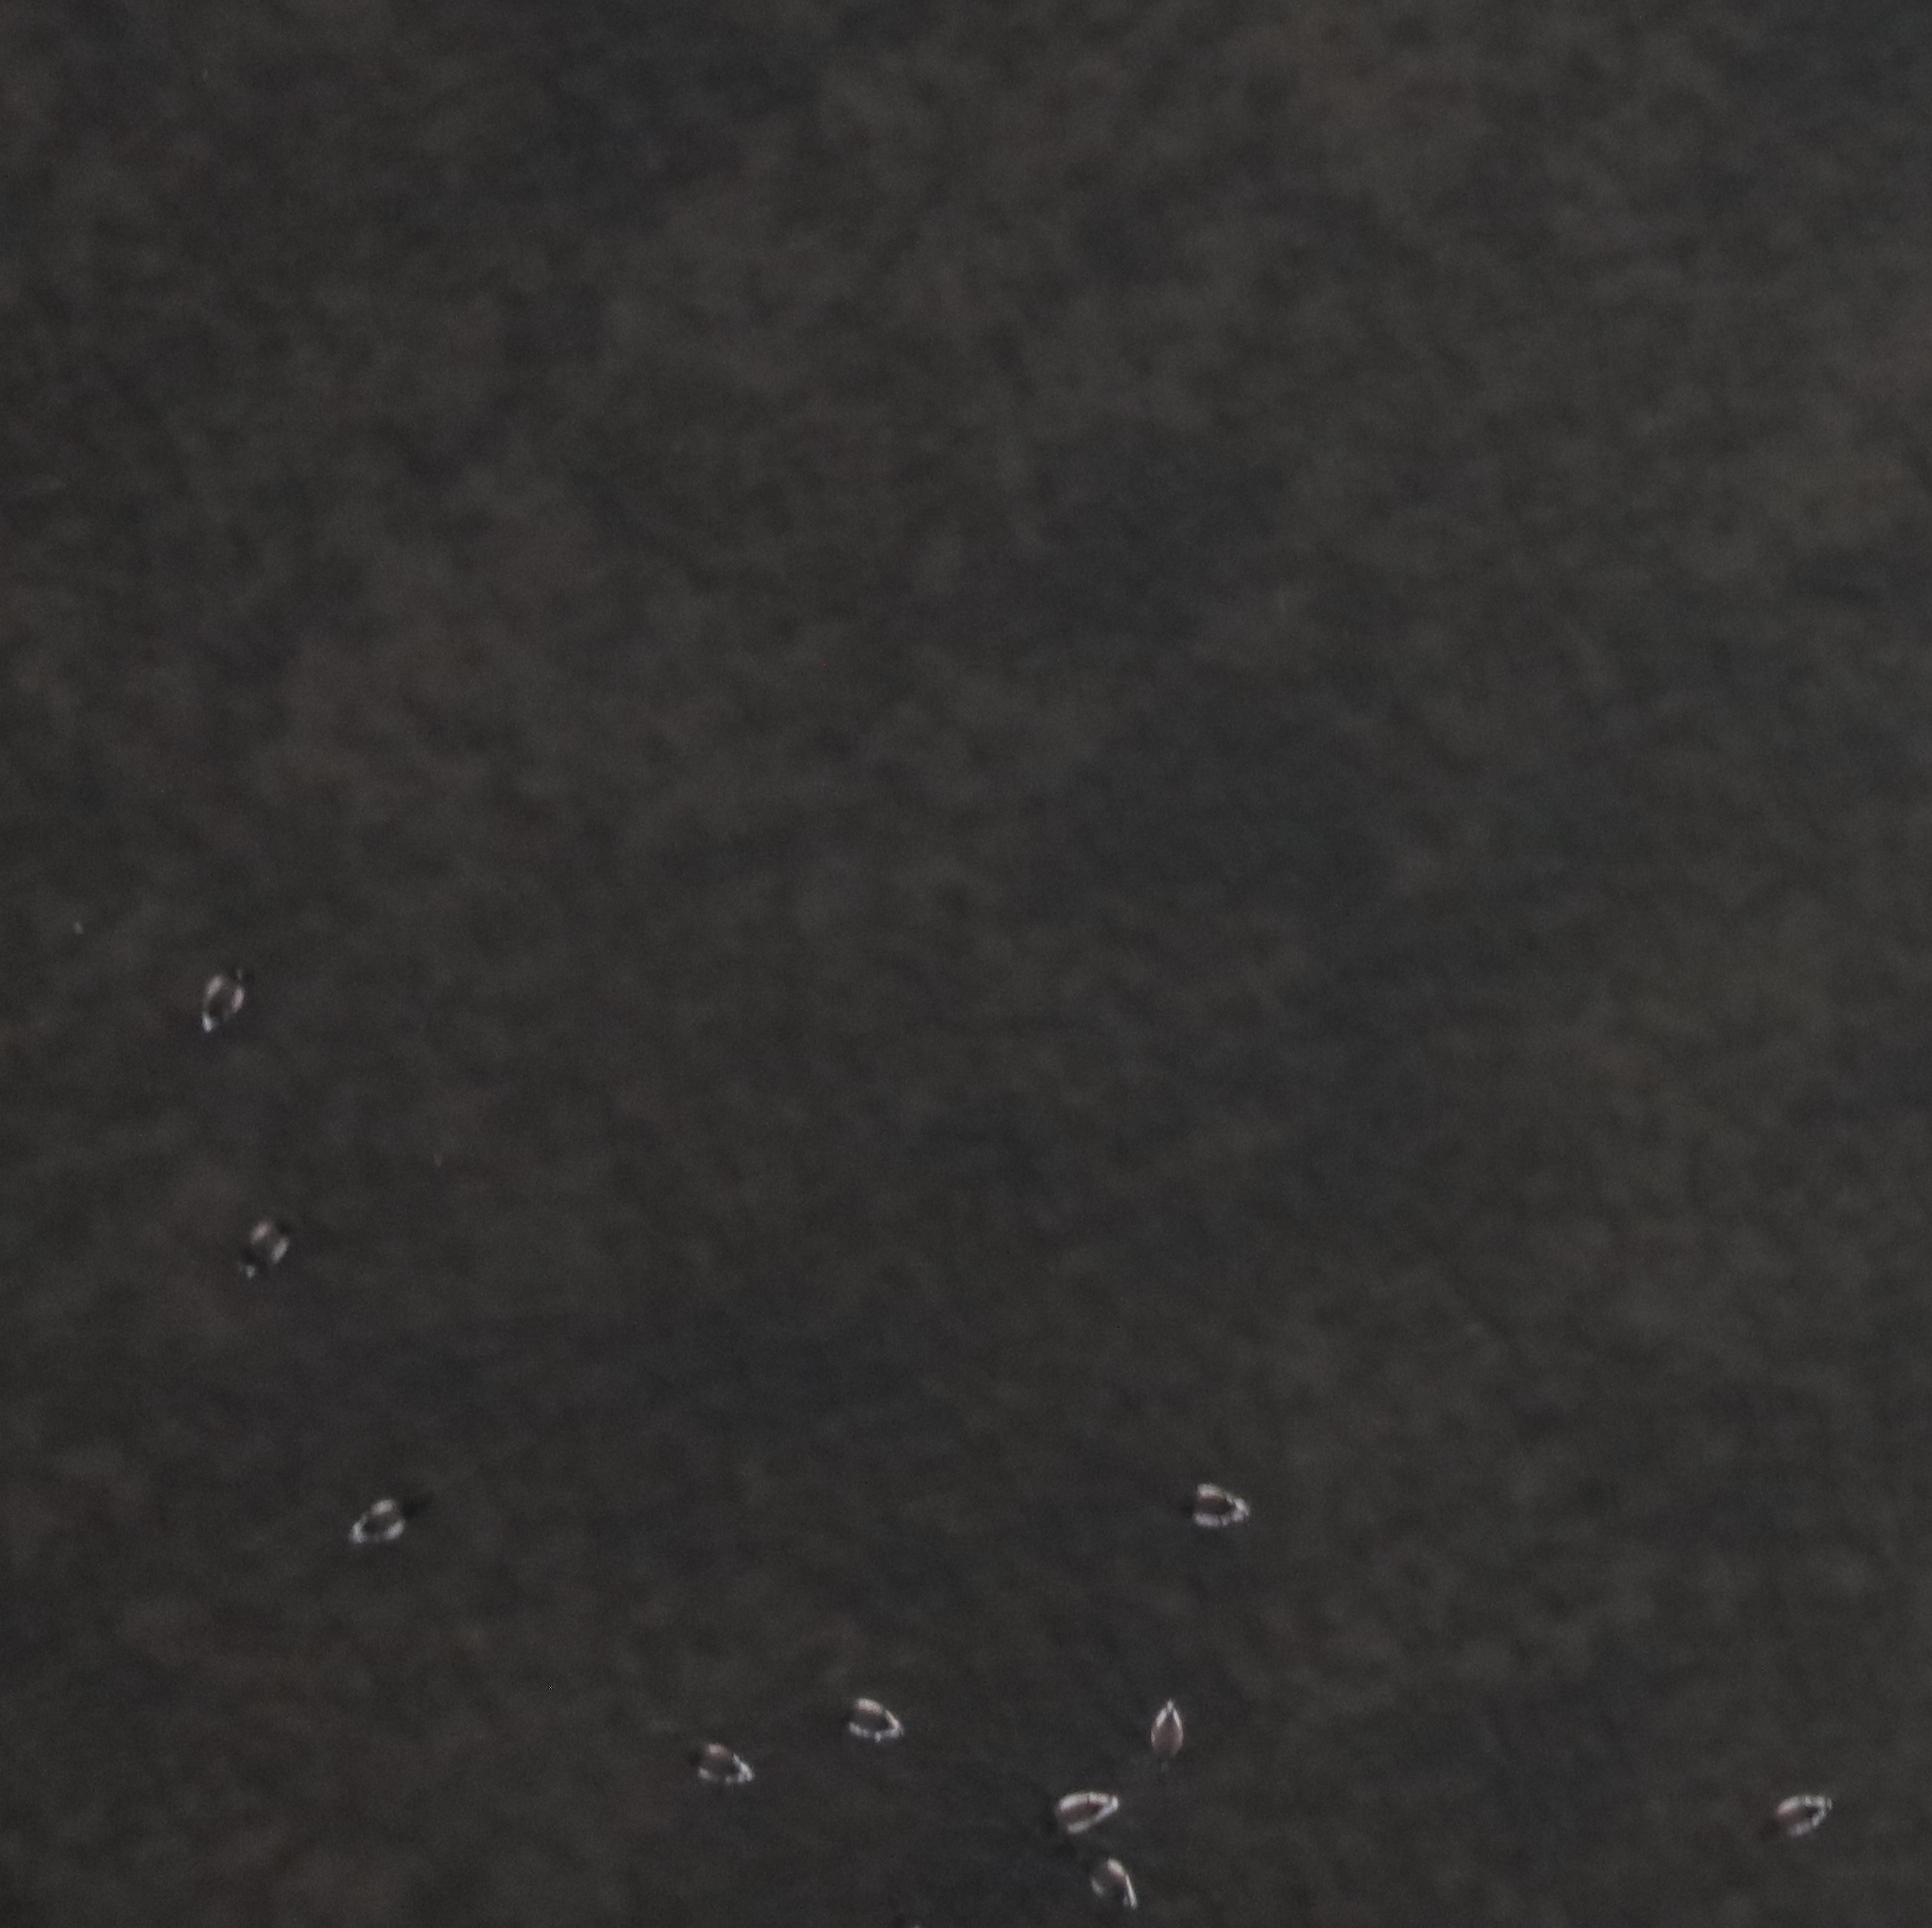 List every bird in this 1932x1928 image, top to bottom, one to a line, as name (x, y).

brant (224, 998)
brant (268, 1246)
brant (1218, 1507)
brant (383, 1521)
brant (874, 1722)
brant (1167, 1736)
brant (721, 1765)
brant (1080, 1814)
brant (1797, 1816)
brant (1110, 1885)